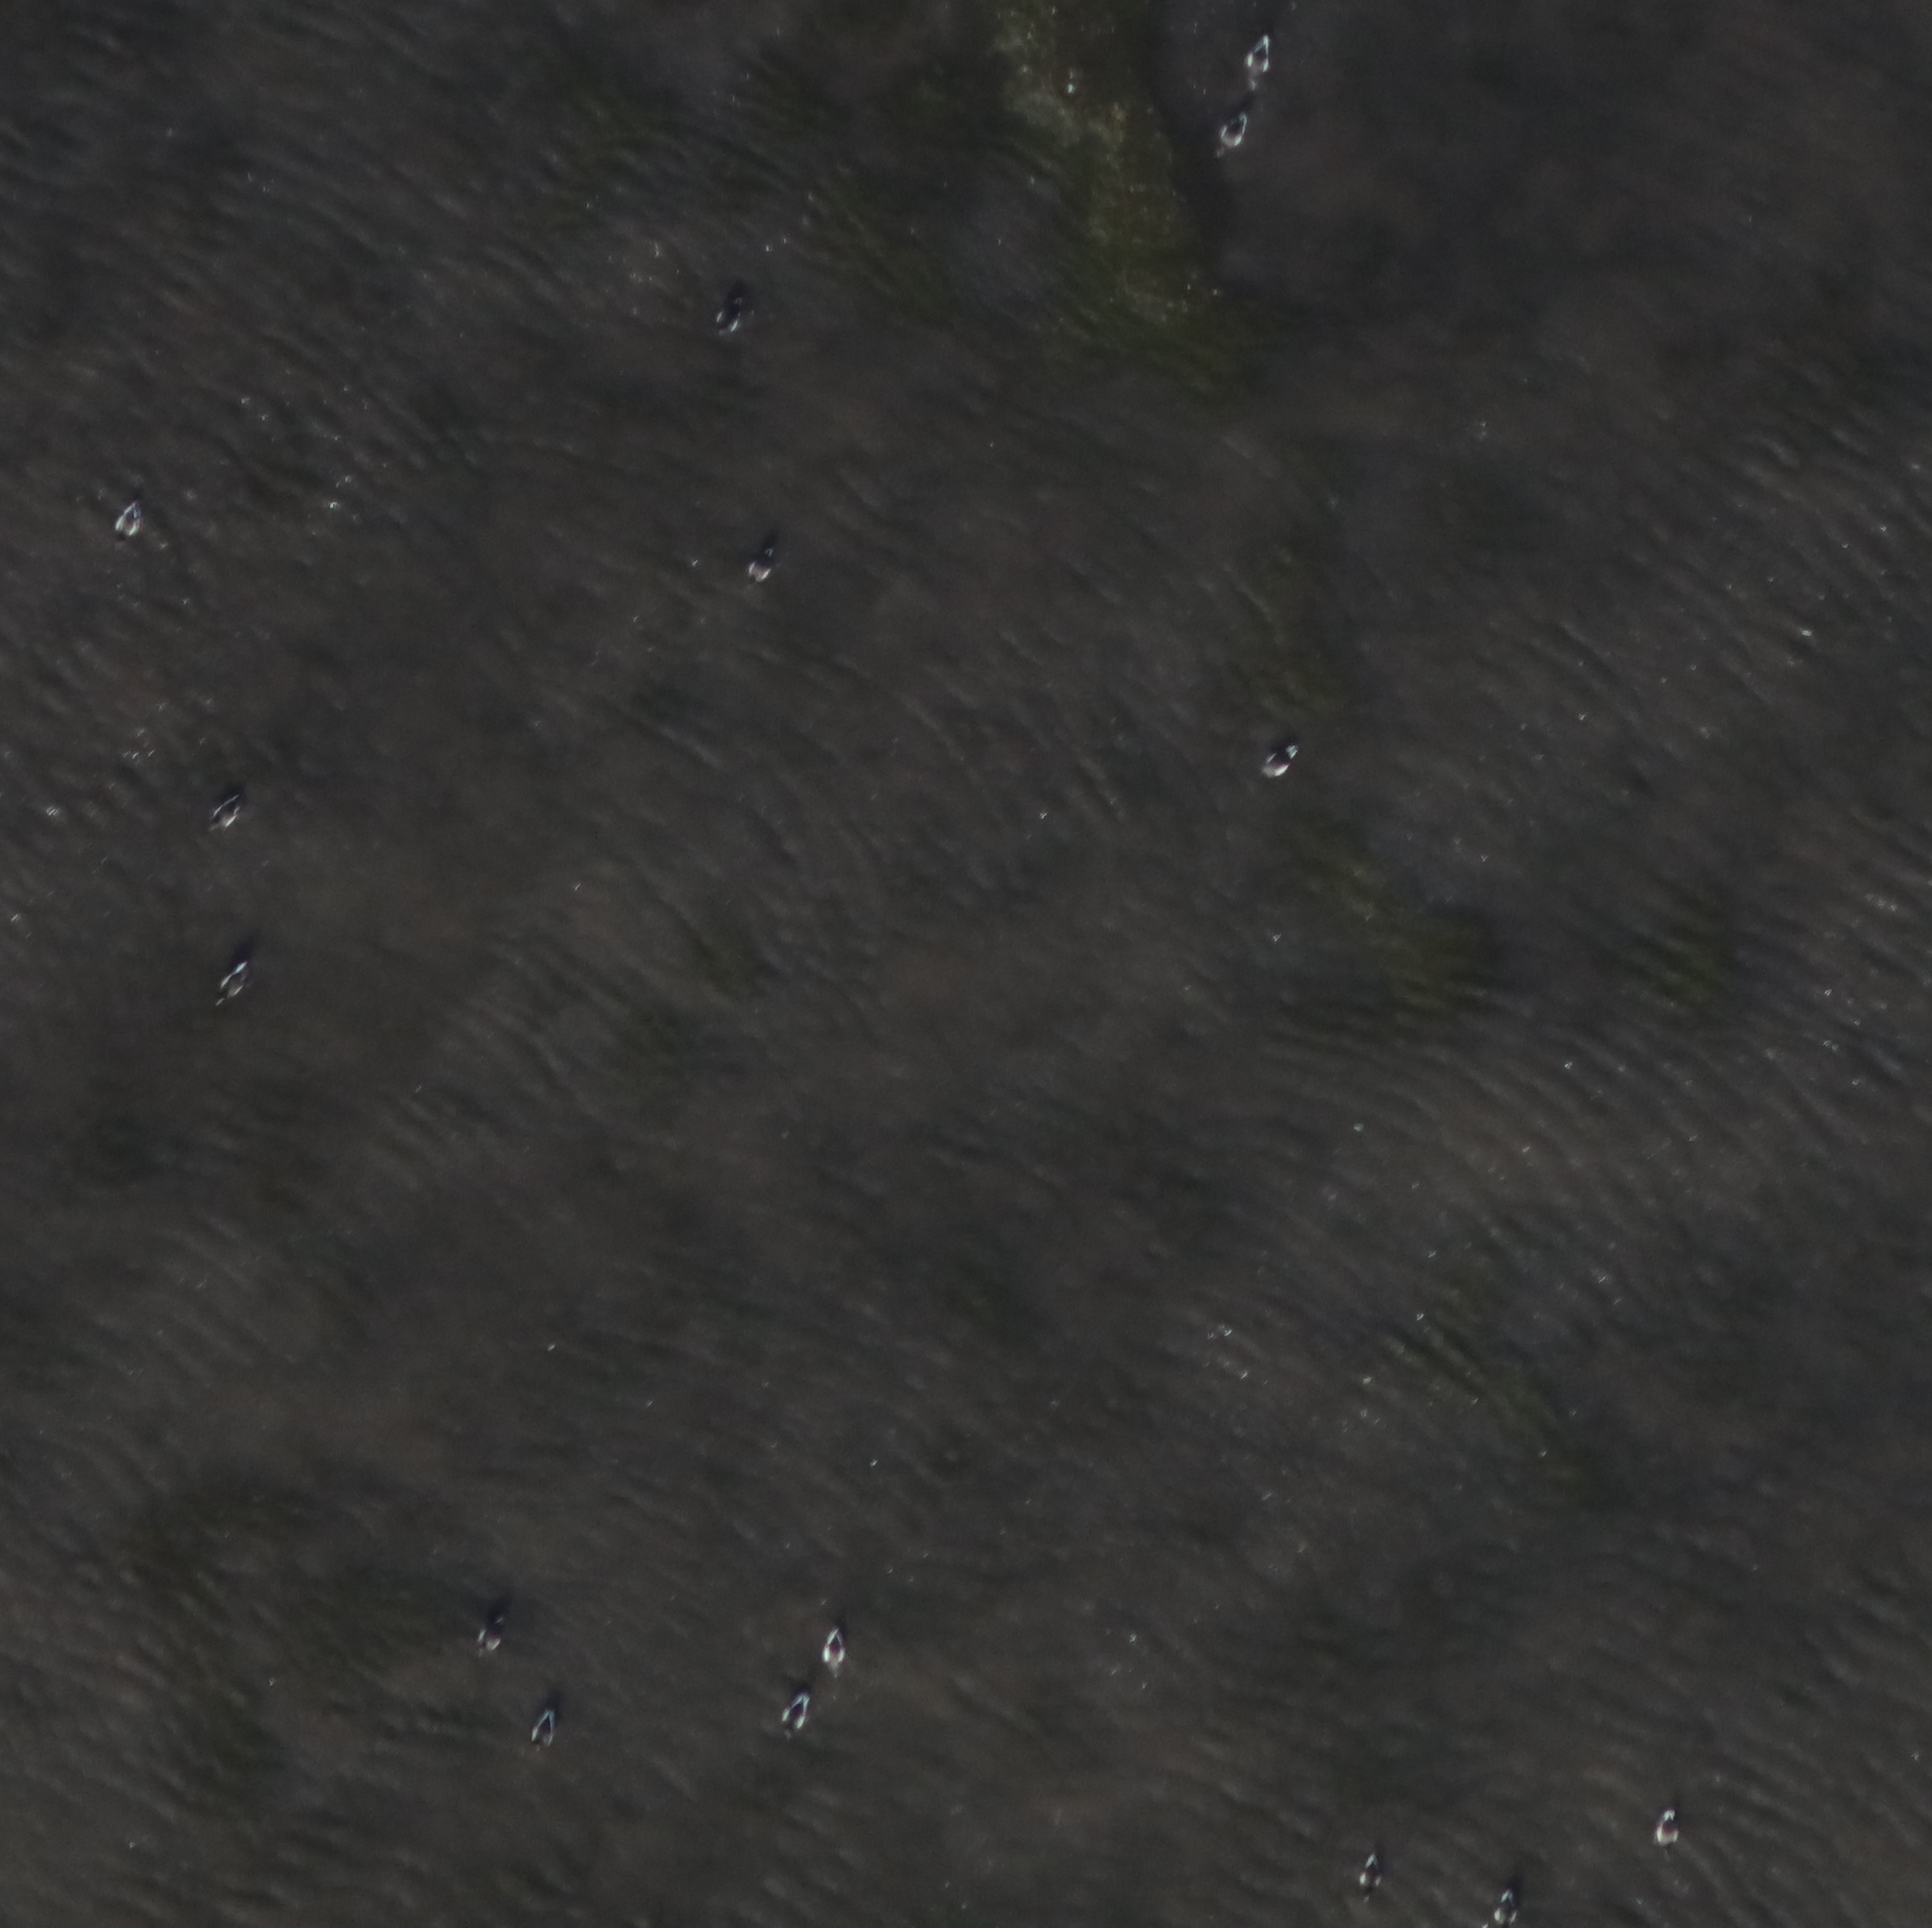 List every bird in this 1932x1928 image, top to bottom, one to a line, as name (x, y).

brant (1257, 63)
brant (1234, 129)
brant (731, 318)
brant (130, 523)
brant (767, 561)
brant (1277, 762)
brant (225, 812)
brant (235, 982)
brant (488, 1640)
brant (834, 1648)
brant (795, 1713)
brant (543, 1729)
brant (1672, 1835)
brant (1369, 1876)
brant (1509, 1914)